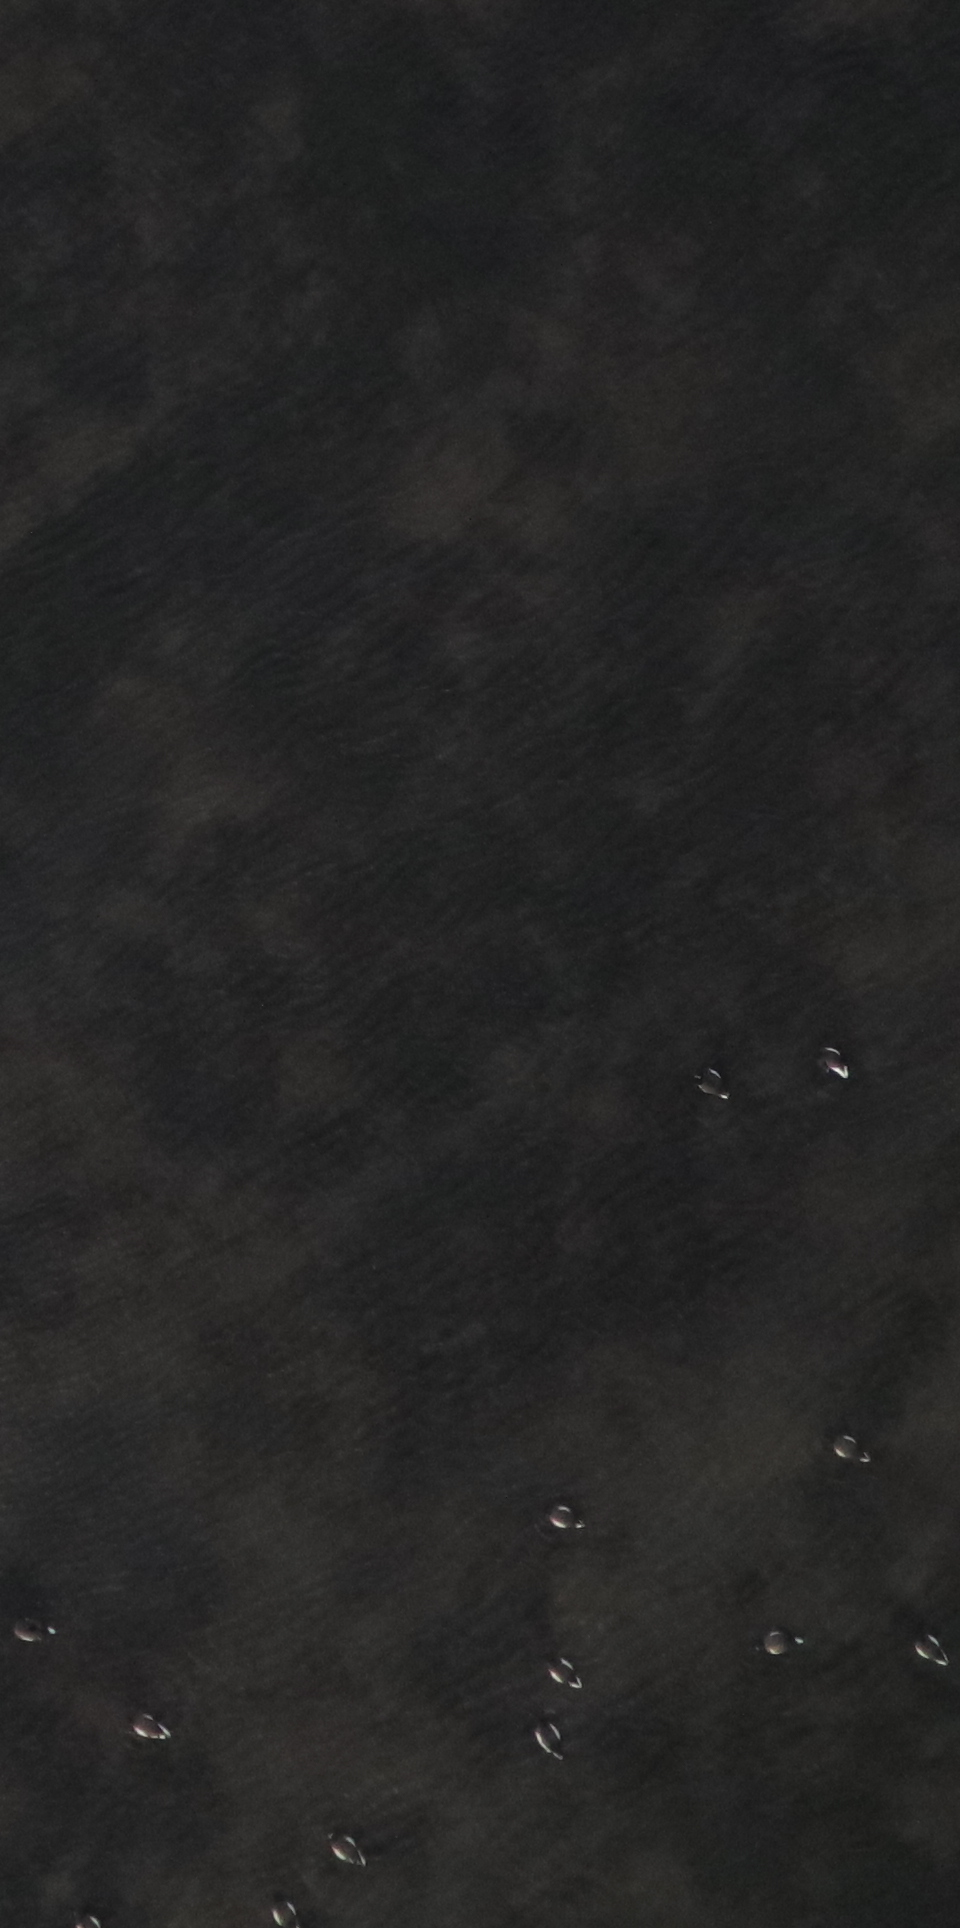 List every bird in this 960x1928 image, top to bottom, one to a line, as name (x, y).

brant (834, 1060)
brant (712, 1082)
brant (848, 1447)
brant (563, 1517)
brant (30, 1628)
brant (780, 1642)
brant (928, 1652)
brant (566, 1672)
brant (149, 1726)
brant (549, 1738)
brant (346, 1847)
brant (287, 1913)
brant (86, 1925)